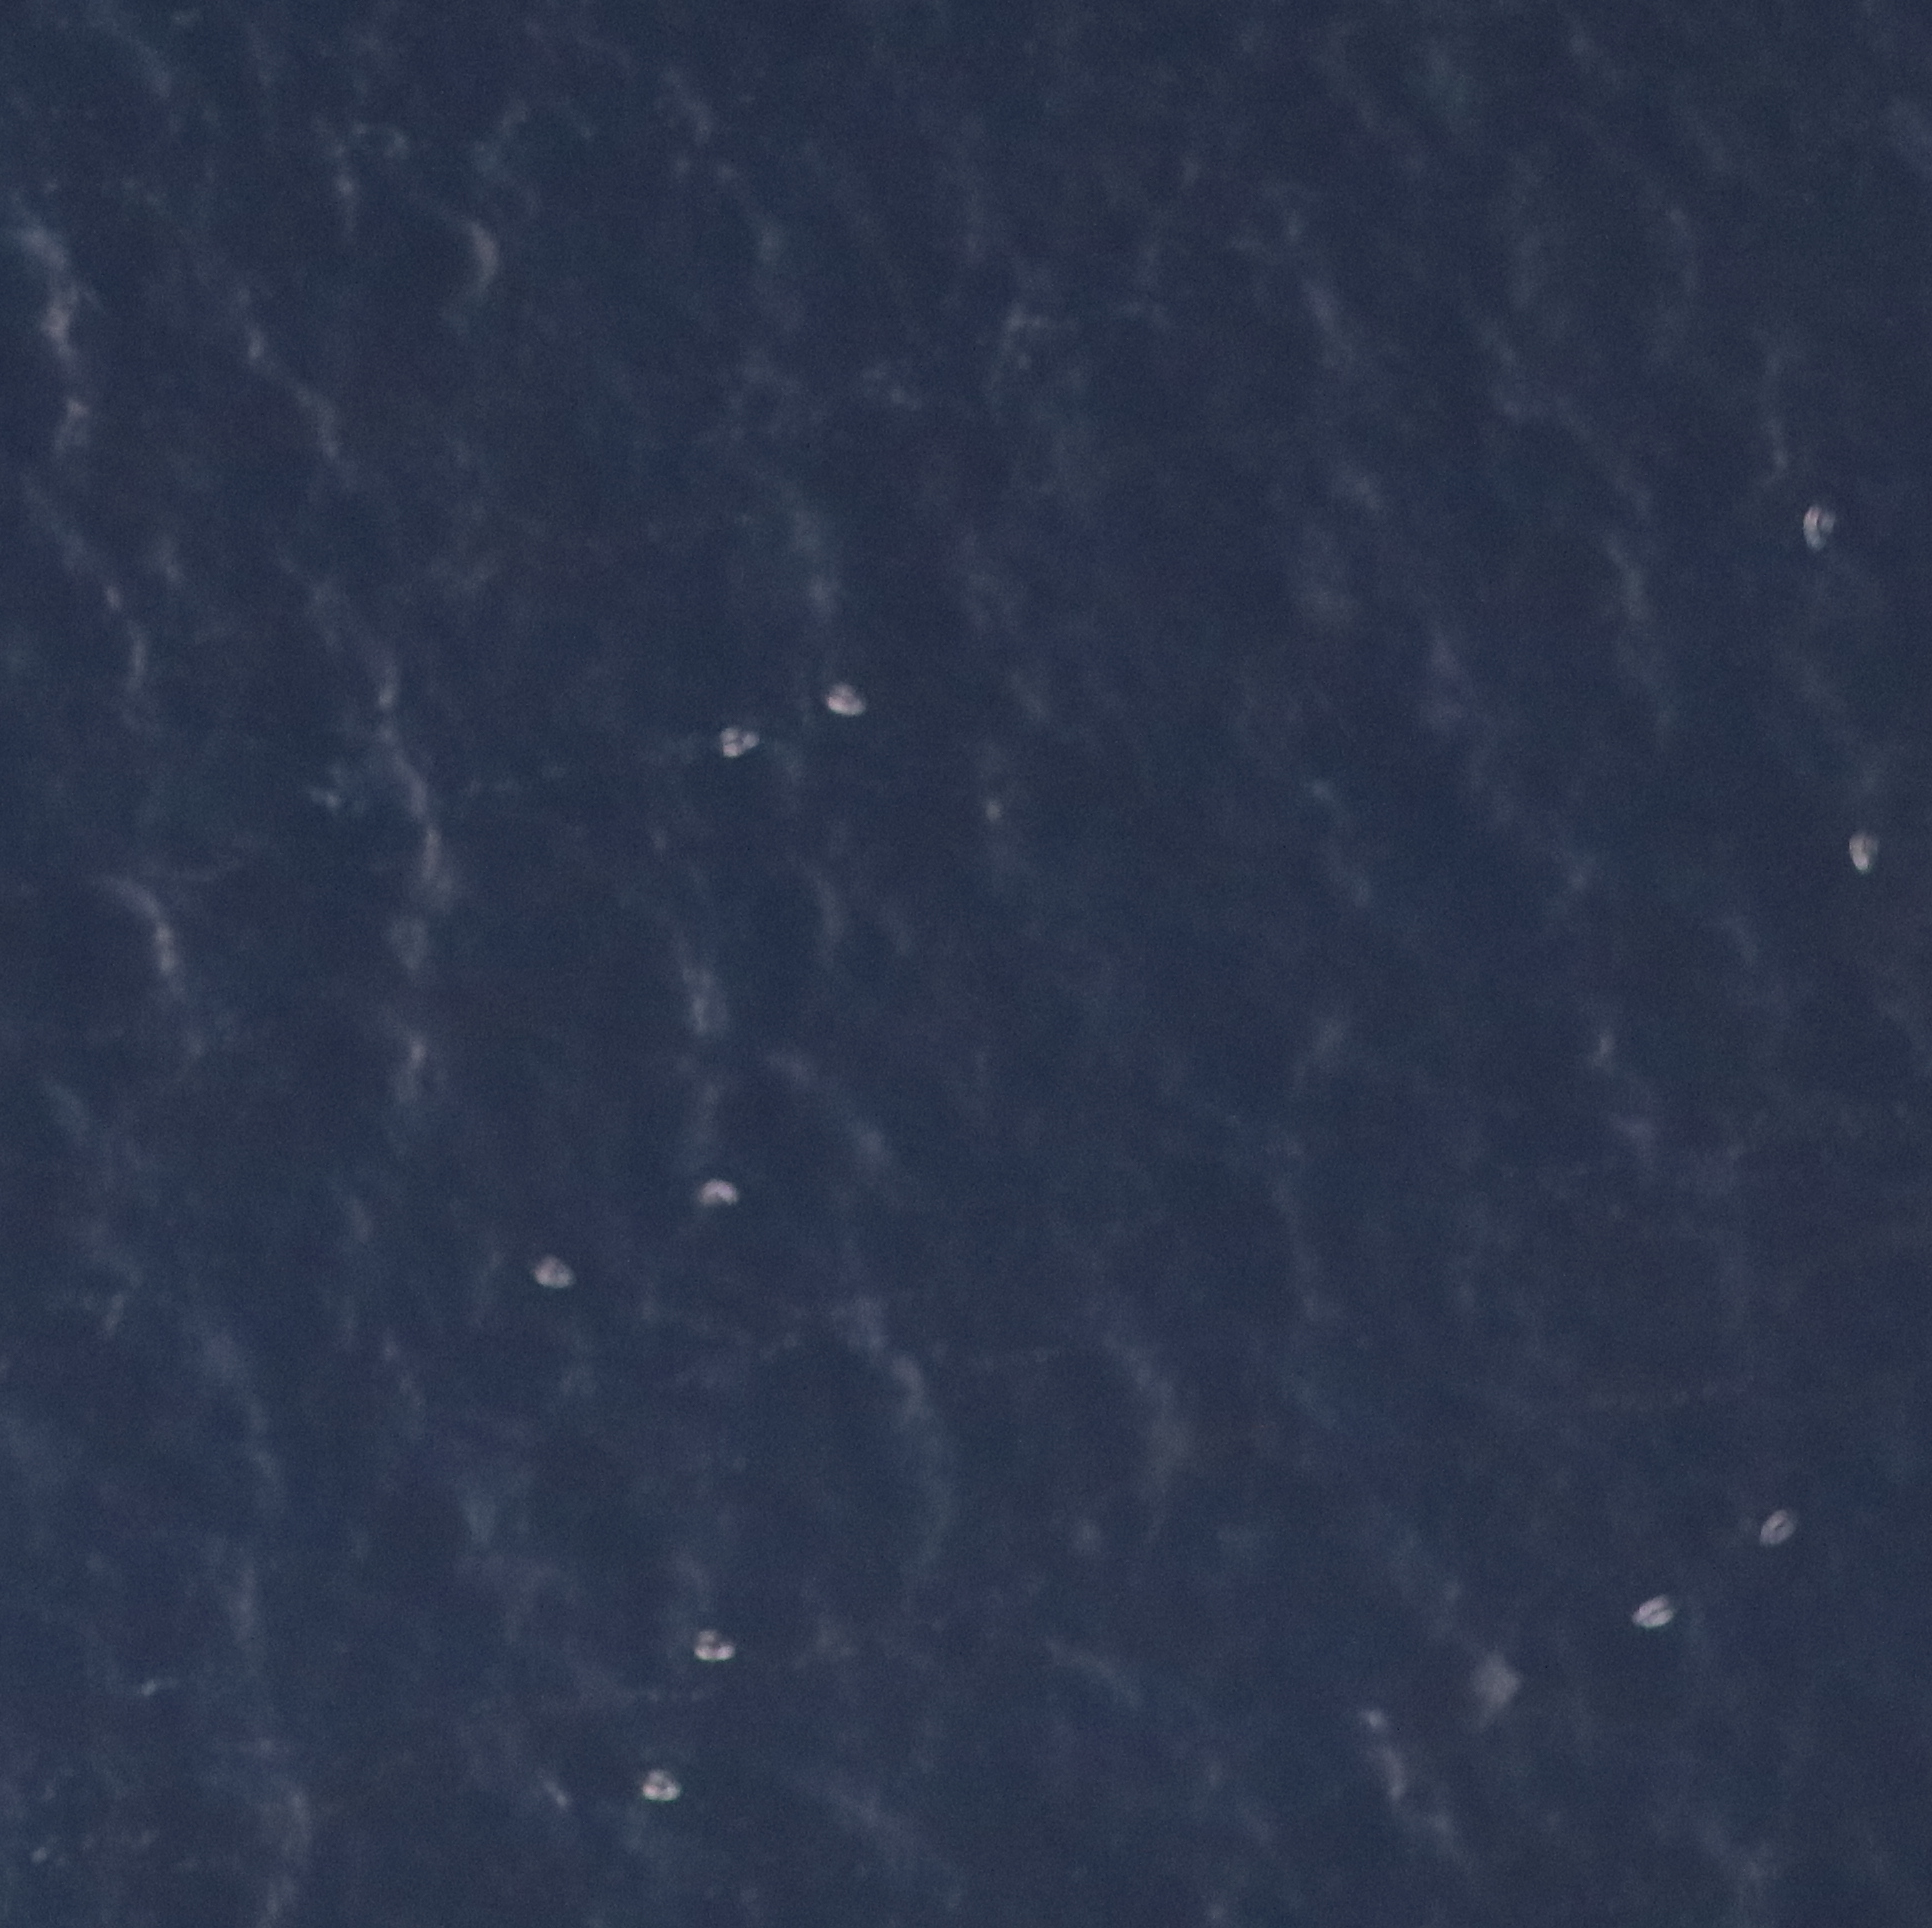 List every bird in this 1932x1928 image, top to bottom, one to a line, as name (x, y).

other bird (1813, 530)
brant (846, 697)
brant (731, 741)
other bird (1864, 854)
brant (717, 1192)
brant (557, 1273)
other bird (1778, 1526)
other bird (1654, 1611)
brant (715, 1641)
brant (662, 1787)